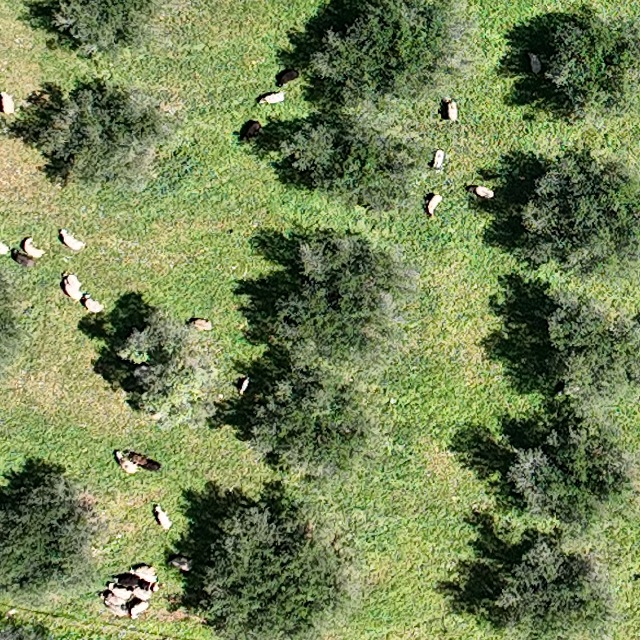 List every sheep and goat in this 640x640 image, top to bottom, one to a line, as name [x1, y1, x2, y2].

sheep [528, 53, 542, 74]
sheep [275, 70, 297, 87]
sheep [257, 90, 284, 103]
sheep [0, 92, 16, 114]
sheep [443, 97, 457, 123]
sheep [245, 120, 260, 142]
sheep [433, 149, 444, 170]
sheep [465, 185, 495, 199]
sheep [428, 194, 442, 214]
sheep [60, 228, 86, 251]
sheep [24, 237, 46, 257]
sheep [0, 238, 10, 255]
sheep [13, 248, 36, 267]
sheep [64, 272, 82, 289]
sheep [63, 278, 82, 301]
sheep [84, 293, 105, 313]
sheep [189, 319, 212, 331]
sheep [239, 375, 249, 395]
sheep [115, 450, 139, 473]
sheep [127, 453, 162, 470]
sheep [154, 506, 173, 530]
sheep [170, 558, 194, 571]
sheep [130, 565, 158, 580]
sheep [113, 574, 162, 592]
sheep [108, 583, 133, 599]
sheep [133, 585, 152, 601]
sheep [106, 594, 125, 606]
sheep [104, 599, 128, 617]
sheep [131, 602, 148, 619]